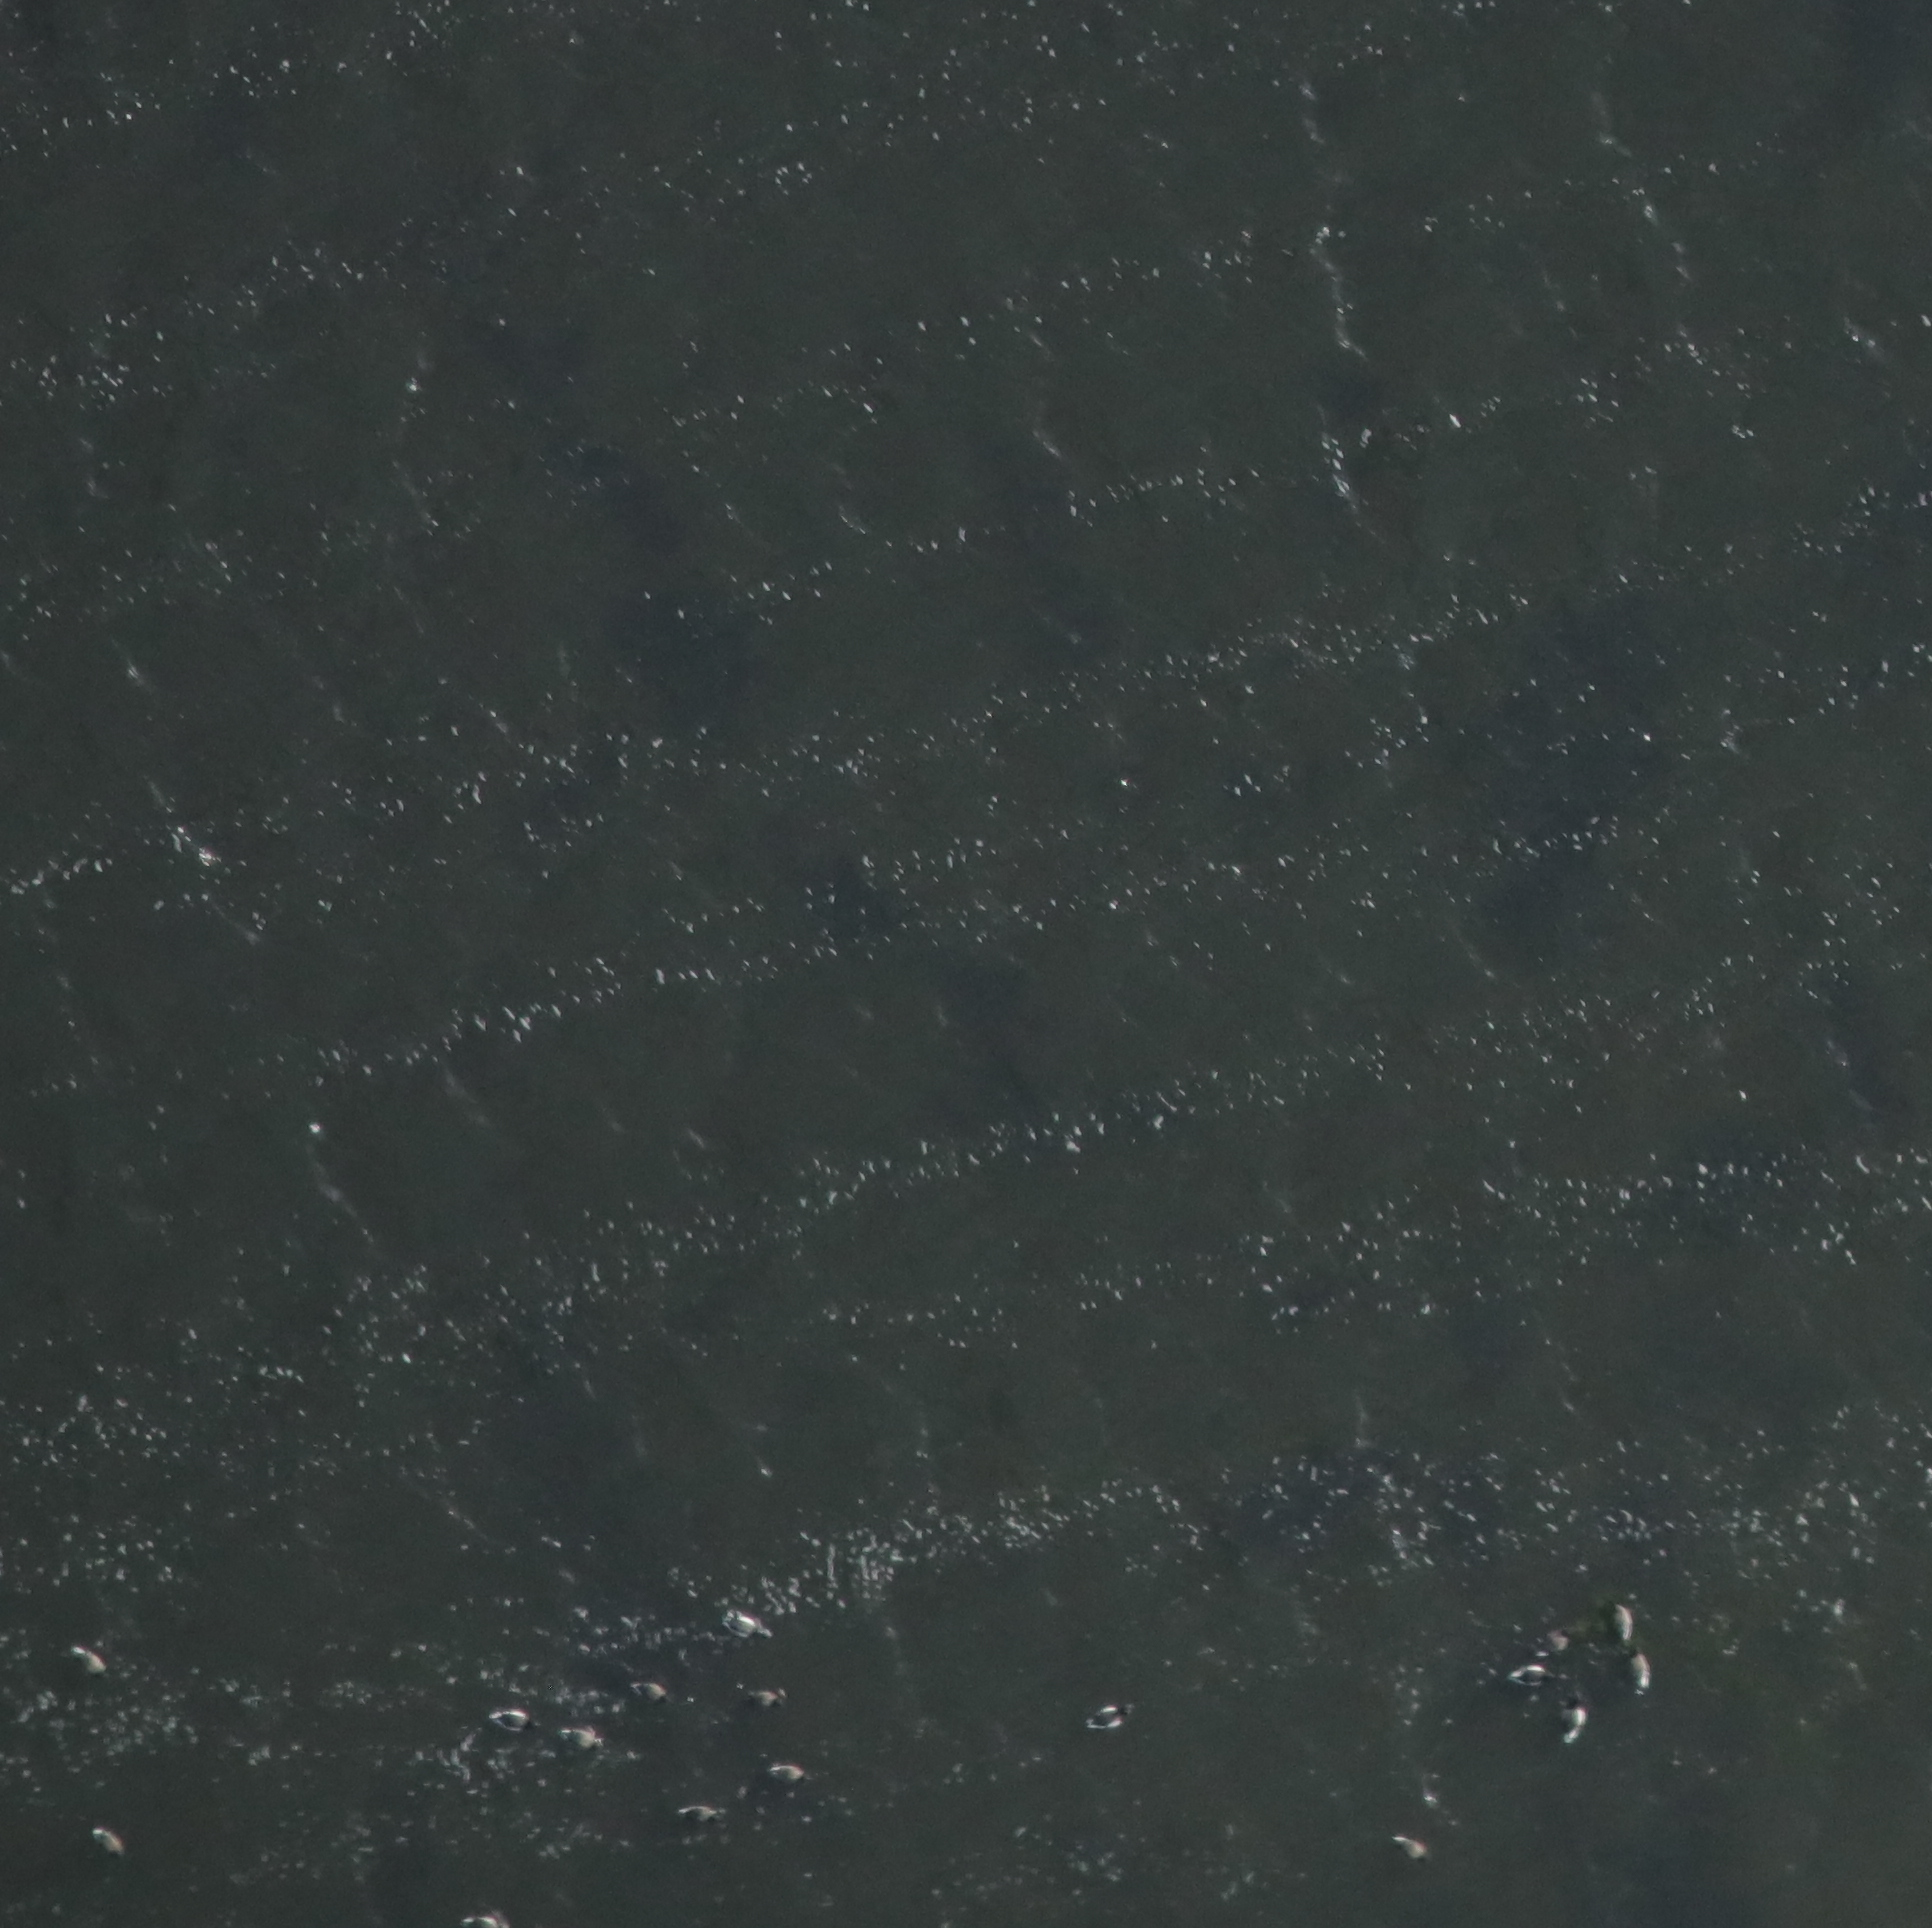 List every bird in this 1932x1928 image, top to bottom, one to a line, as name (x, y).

brant (739, 1622)
brant (1615, 1622)
brant (1555, 1642)
brant (94, 1668)
brant (1639, 1668)
brant (1534, 1671)
brant (765, 1695)
brant (653, 1698)
brant (1107, 1718)
brant (515, 1720)
brant (1570, 1721)
brant (584, 1742)
brant (781, 1771)
brant (710, 1815)
brant (111, 1843)
brant (1414, 1852)
brant (485, 1920)